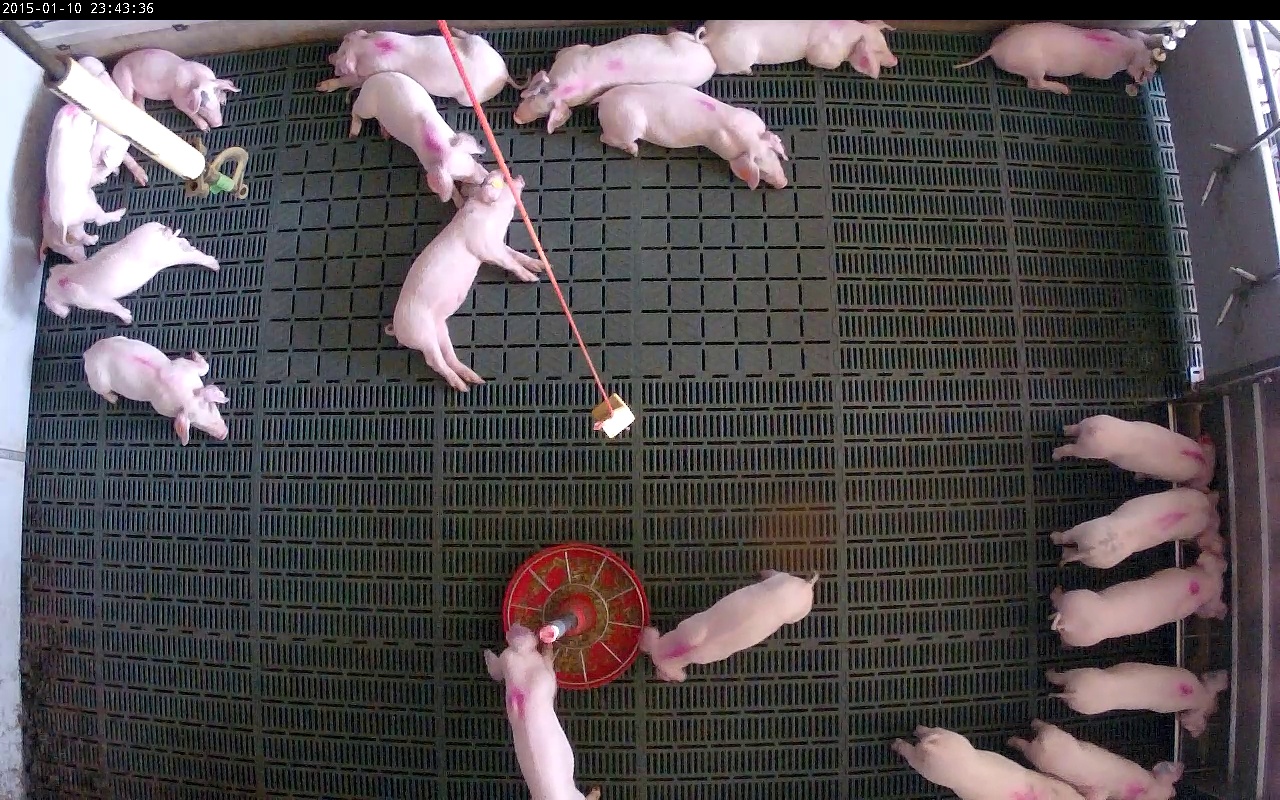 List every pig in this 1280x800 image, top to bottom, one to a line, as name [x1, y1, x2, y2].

pig [698, 20, 897, 81]
pig [952, 22, 1158, 98]
pig [515, 26, 715, 132]
pig [317, 27, 534, 110]
pig [109, 48, 241, 135]
pig [79, 56, 147, 185]
pig [342, 71, 489, 207]
pig [584, 84, 794, 191]
pig [46, 102, 128, 247]
pig [385, 169, 556, 395]
pig [37, 193, 89, 265]
pig [45, 219, 221, 323]
pig [81, 336, 229, 447]
pig [1053, 415, 1215, 488]
pig [1053, 486, 1227, 570]
pig [1048, 549, 1232, 648]
pig [637, 567, 821, 685]
pig [482, 623, 600, 799]
pig [1046, 660, 1231, 737]
pig [1007, 719, 1184, 799]
pig [891, 724, 1096, 799]